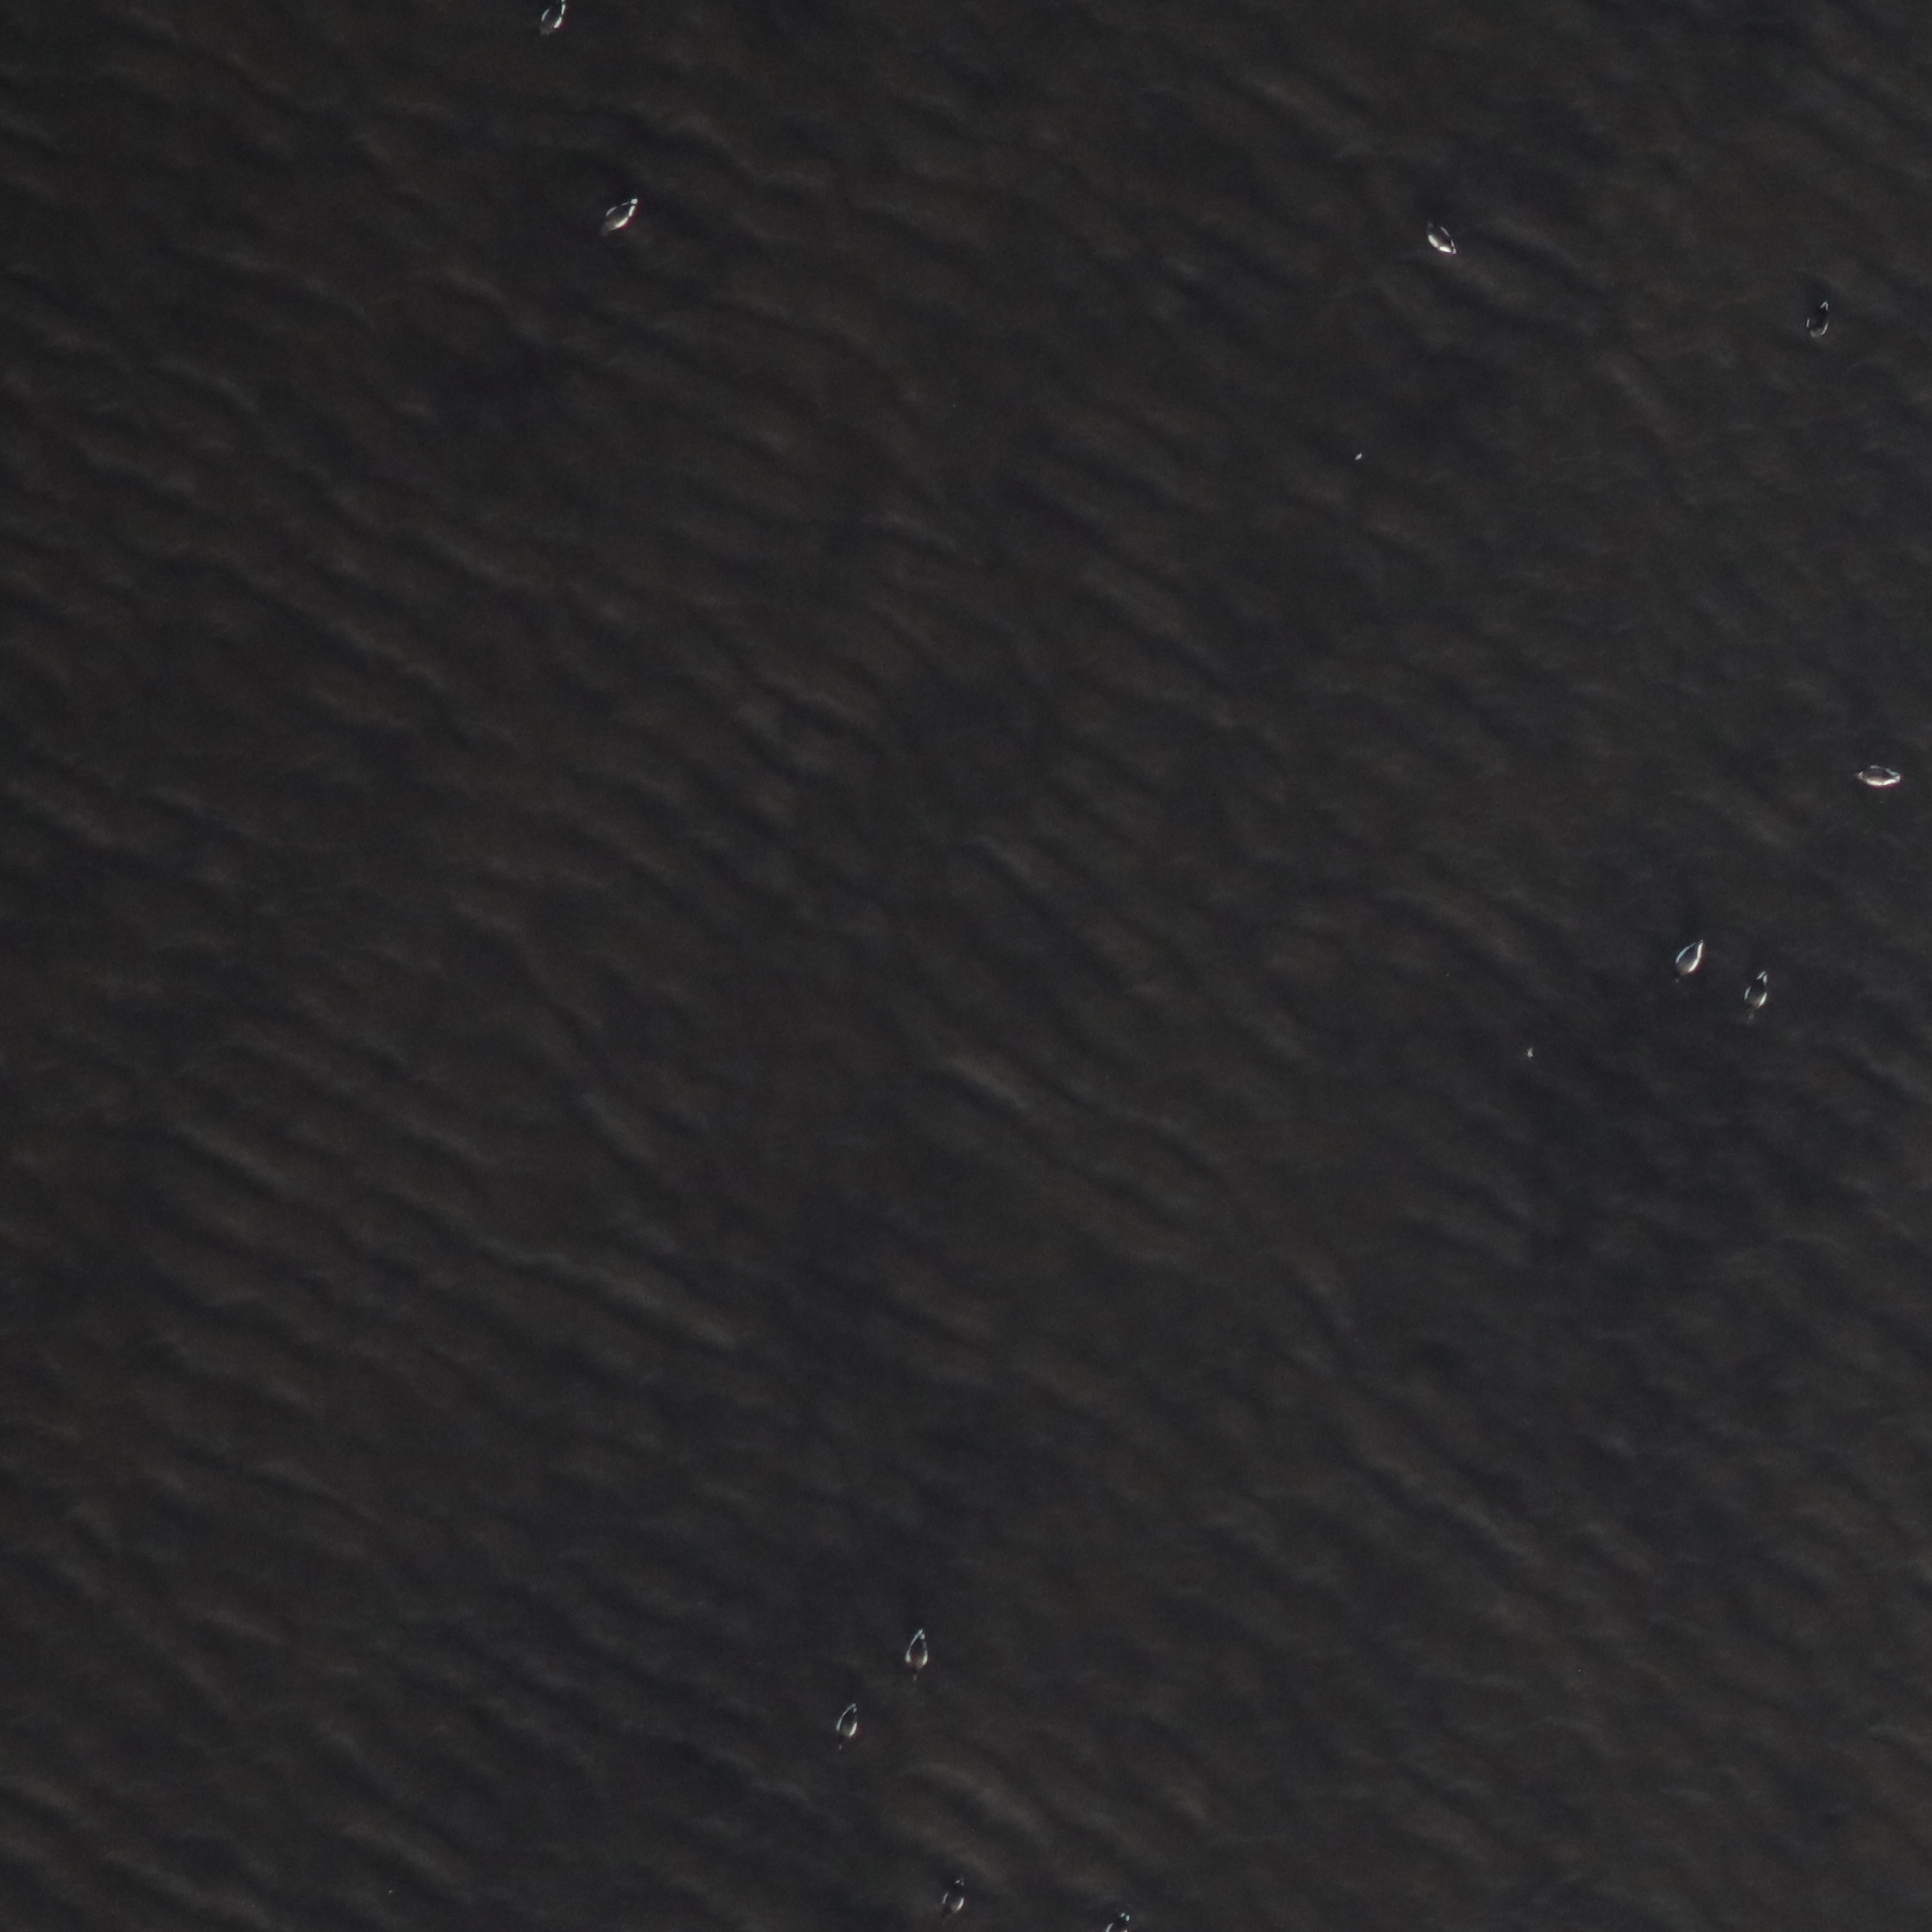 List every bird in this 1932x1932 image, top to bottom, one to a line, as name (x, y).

brant (549, 12)
brant (619, 216)
brant (1442, 239)
brant (1825, 320)
brant (1878, 775)
brant (1691, 958)
brant (1756, 998)
brant (918, 1654)
brant (847, 1725)
brant (952, 1902)